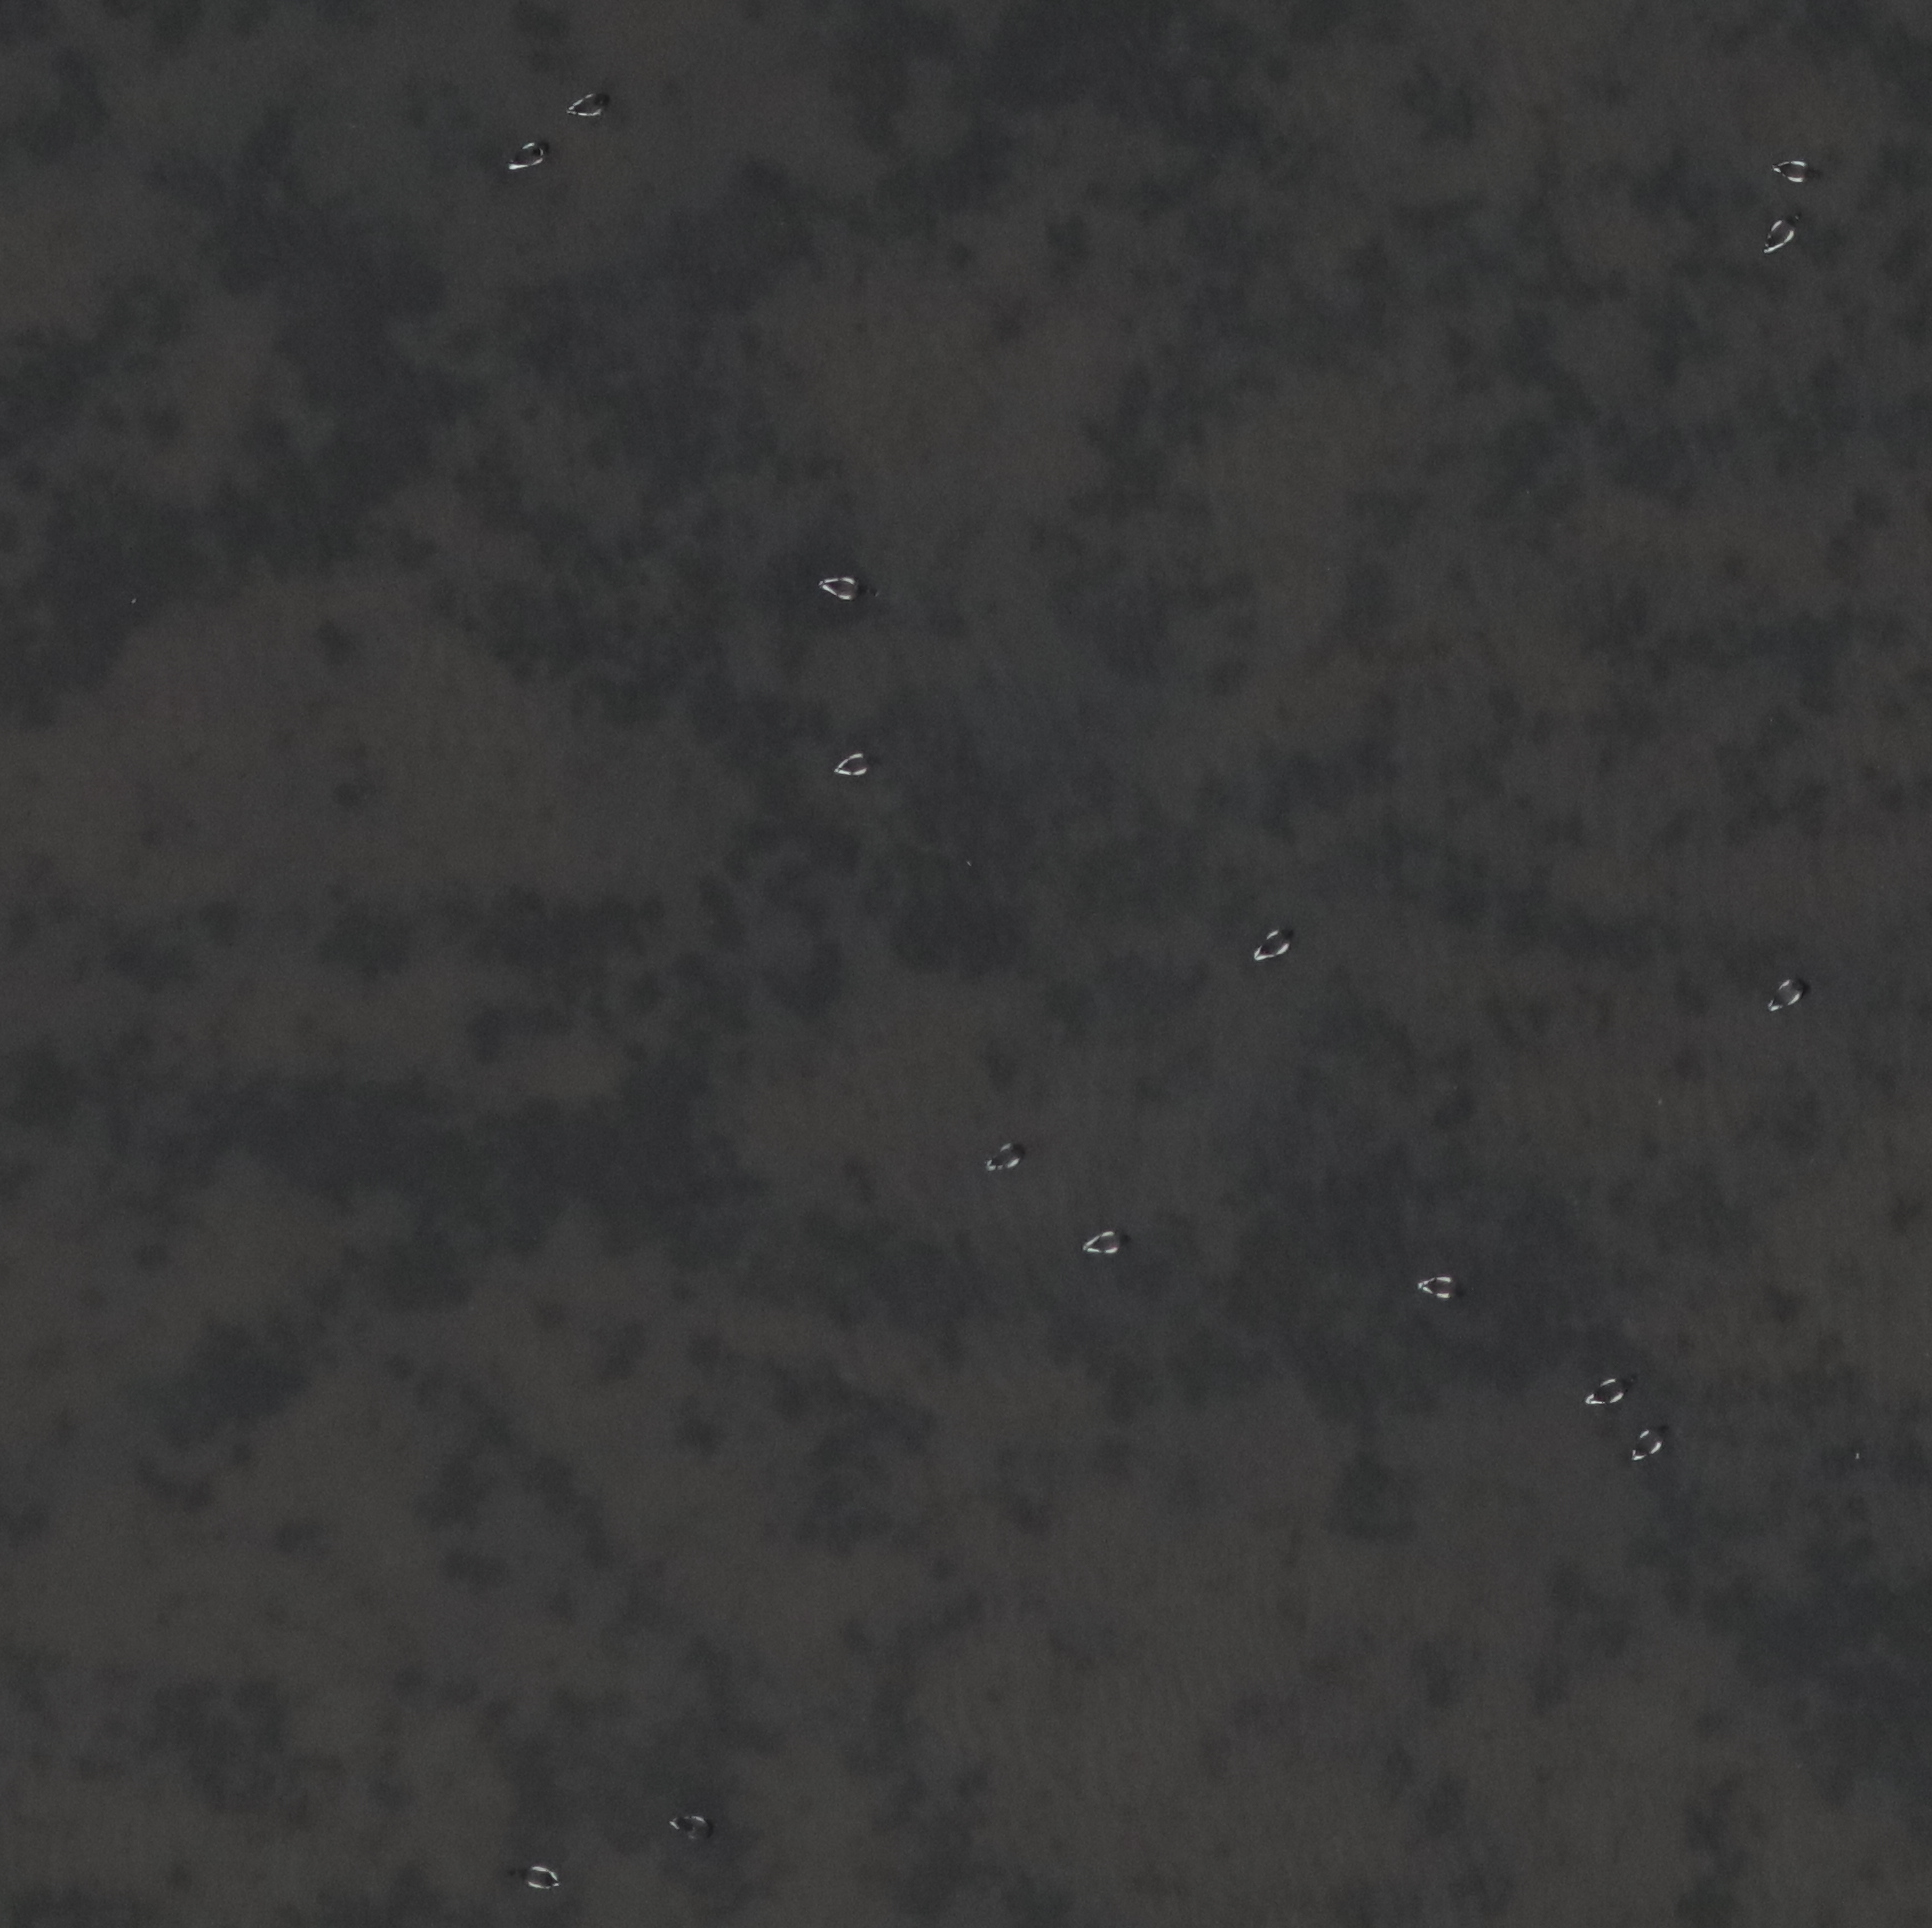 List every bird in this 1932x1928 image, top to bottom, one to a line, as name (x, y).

brant (588, 105)
brant (527, 155)
brant (1794, 171)
brant (1781, 233)
brant (844, 589)
brant (853, 765)
brant (1274, 945)
brant (1787, 993)
brant (1005, 1154)
brant (1106, 1244)
brant (1438, 1286)
brant (1609, 1393)
brant (1650, 1445)
brant (690, 1823)
brant (538, 1875)